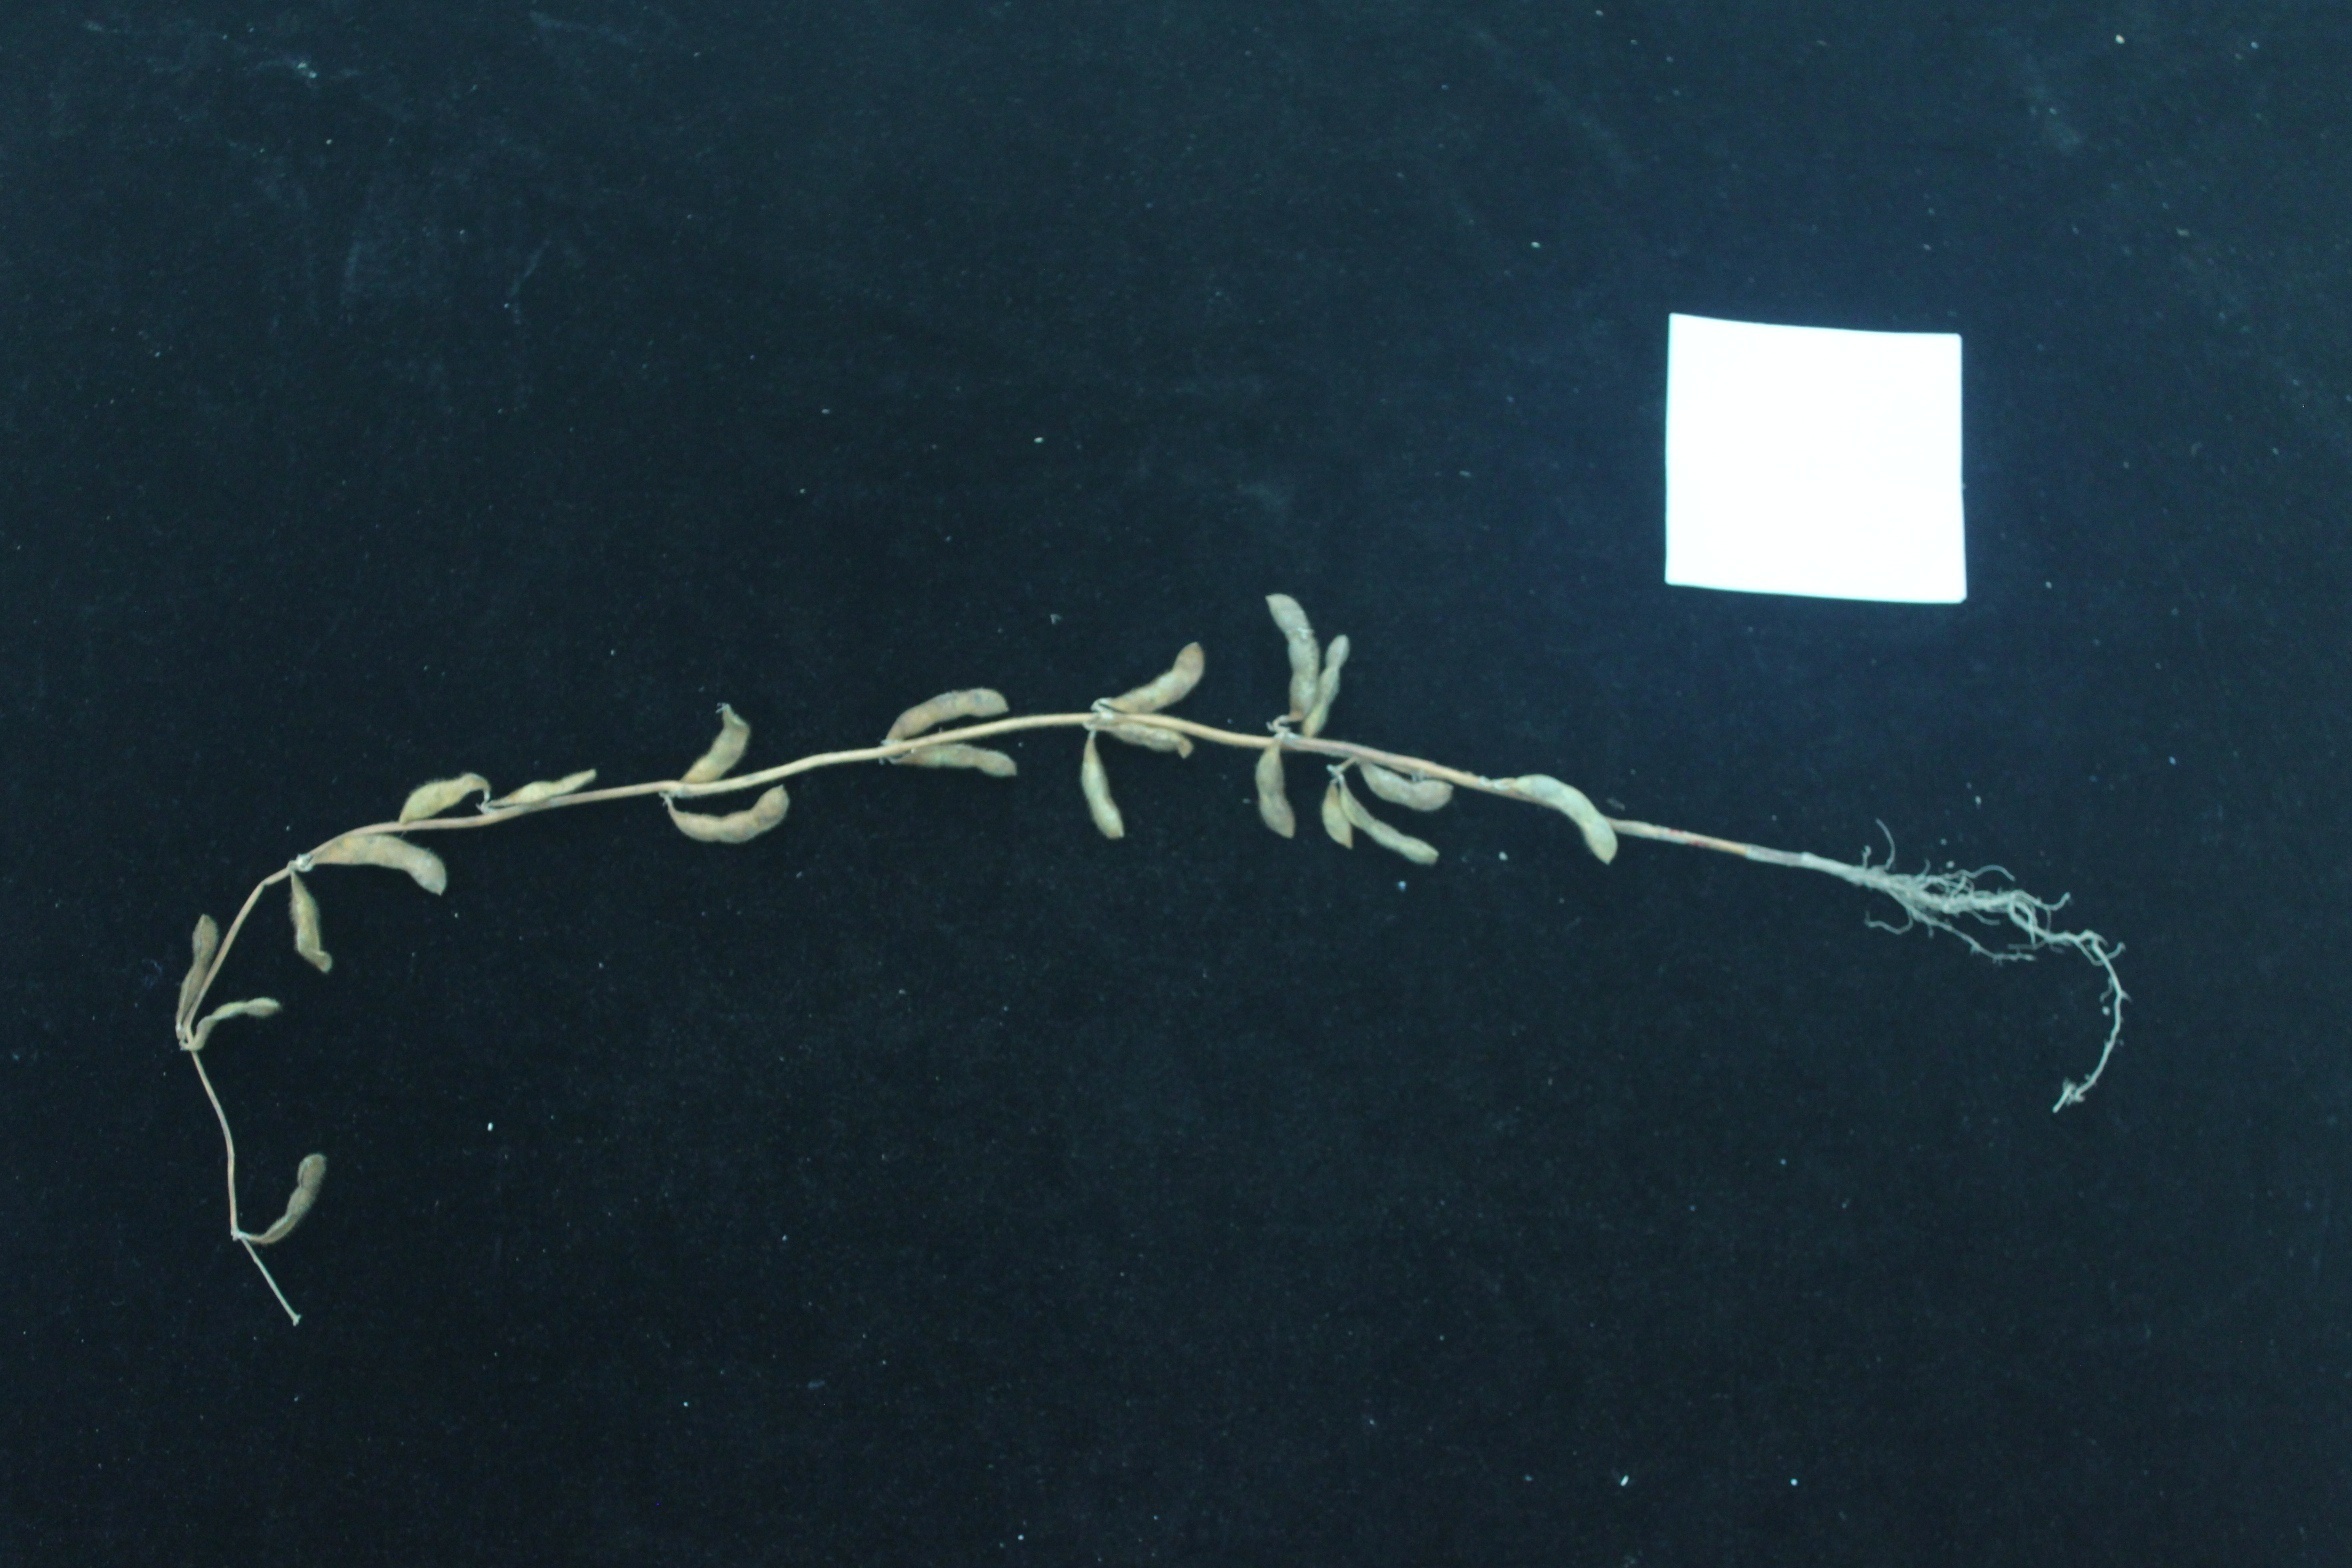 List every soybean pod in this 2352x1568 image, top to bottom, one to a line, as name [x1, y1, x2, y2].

soybean pod [1264, 594, 1319, 721]
soybean pod [1302, 634, 1348, 736]
soybean pod [1102, 642, 1204, 712]
soybean pod [886, 689, 1008, 742]
soybean pod [680, 704, 748, 784]
soybean pod [1091, 723, 1192, 757]
soybean pod [1256, 730, 1293, 837]
soybean pod [1081, 731, 1122, 837]
soybean pod [892, 743, 1016, 775]
soybean pod [1356, 756, 1451, 811]
soybean pod [488, 769, 595, 805]
soybean pod [400, 774, 490, 824]
soybean pod [1340, 774, 1438, 864]
soybean pod [1502, 774, 1615, 863]
soybean pod [1323, 780, 1351, 848]
soybean pod [667, 786, 788, 843]
soybean pod [307, 834, 445, 894]
soybean pod [291, 870, 330, 971]
soybean pod [176, 915, 217, 1026]
soybean pod [183, 998, 280, 1050]
soybean pod [246, 1154, 324, 1243]